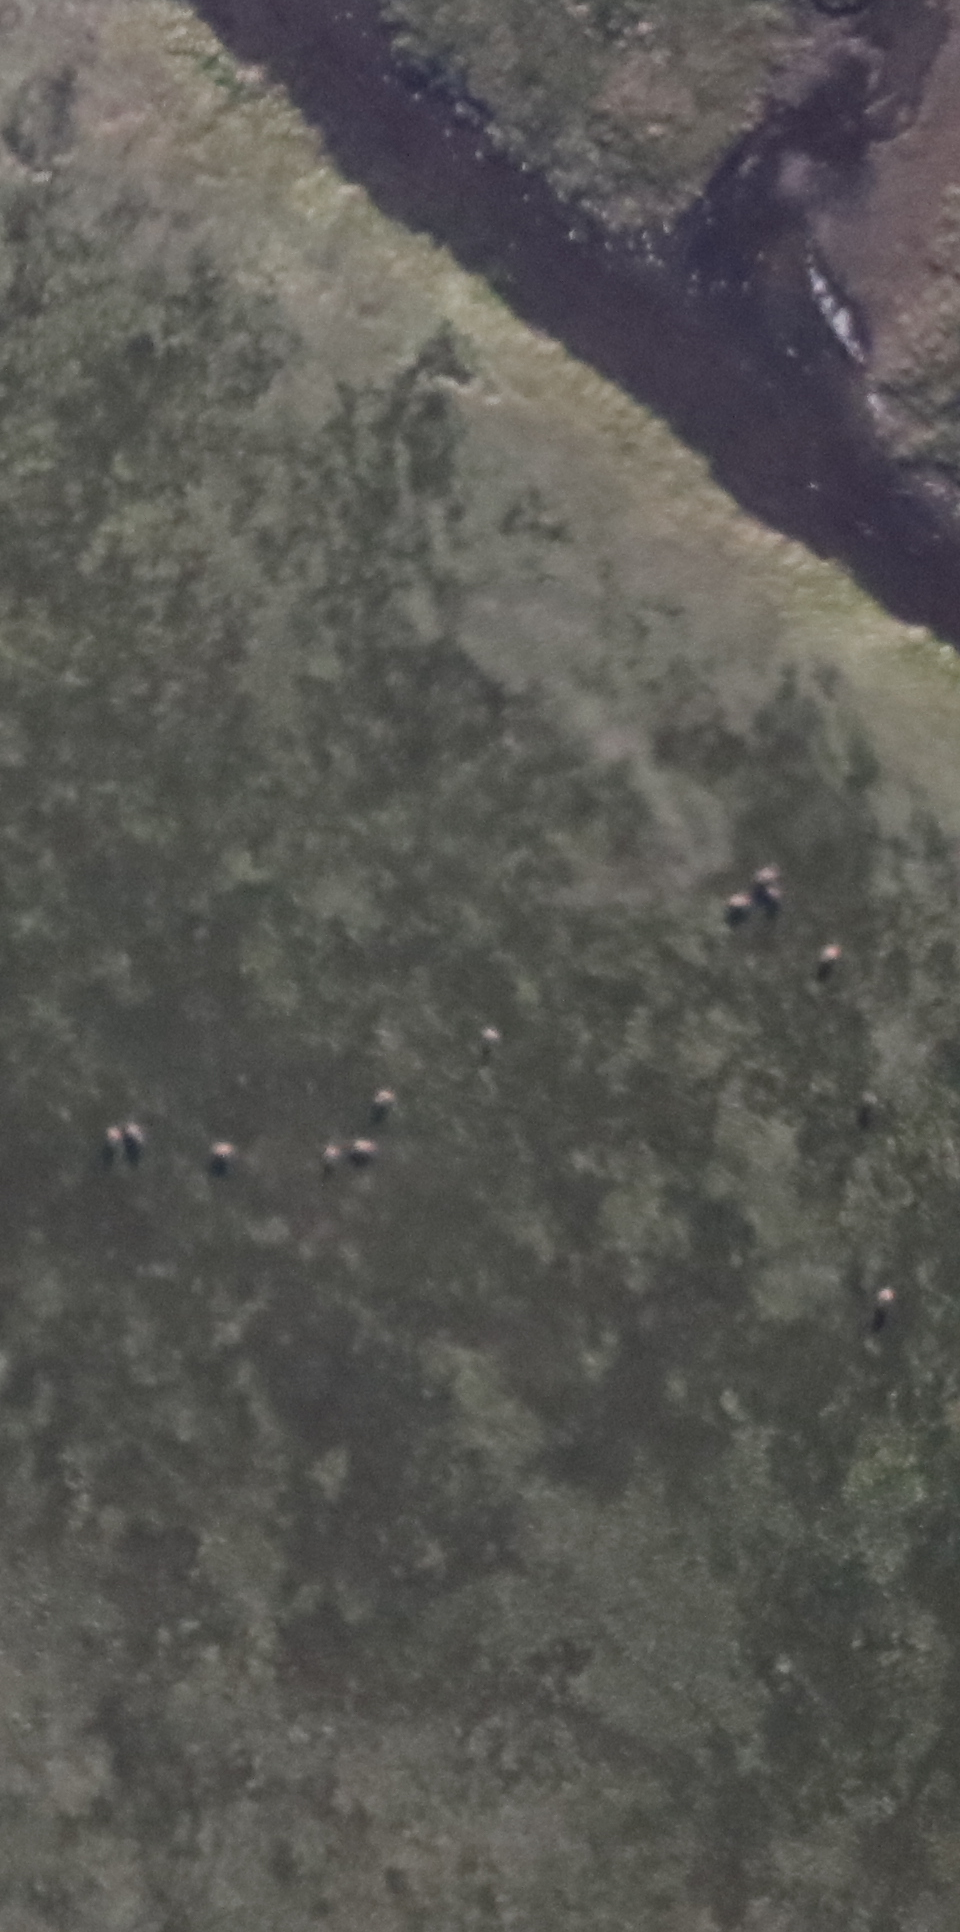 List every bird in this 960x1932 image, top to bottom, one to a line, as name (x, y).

Canada goose (767, 870)
Canada goose (774, 892)
Canada goose (741, 904)
Canada goose (830, 955)
Canada goose (489, 1037)
Canada goose (383, 1096)
Canada goose (864, 1099)
Canada goose (132, 1134)
Canada goose (113, 1135)
Canada goose (218, 1147)
Canada goose (366, 1148)
Canada goose (331, 1152)
Canada goose (881, 1298)